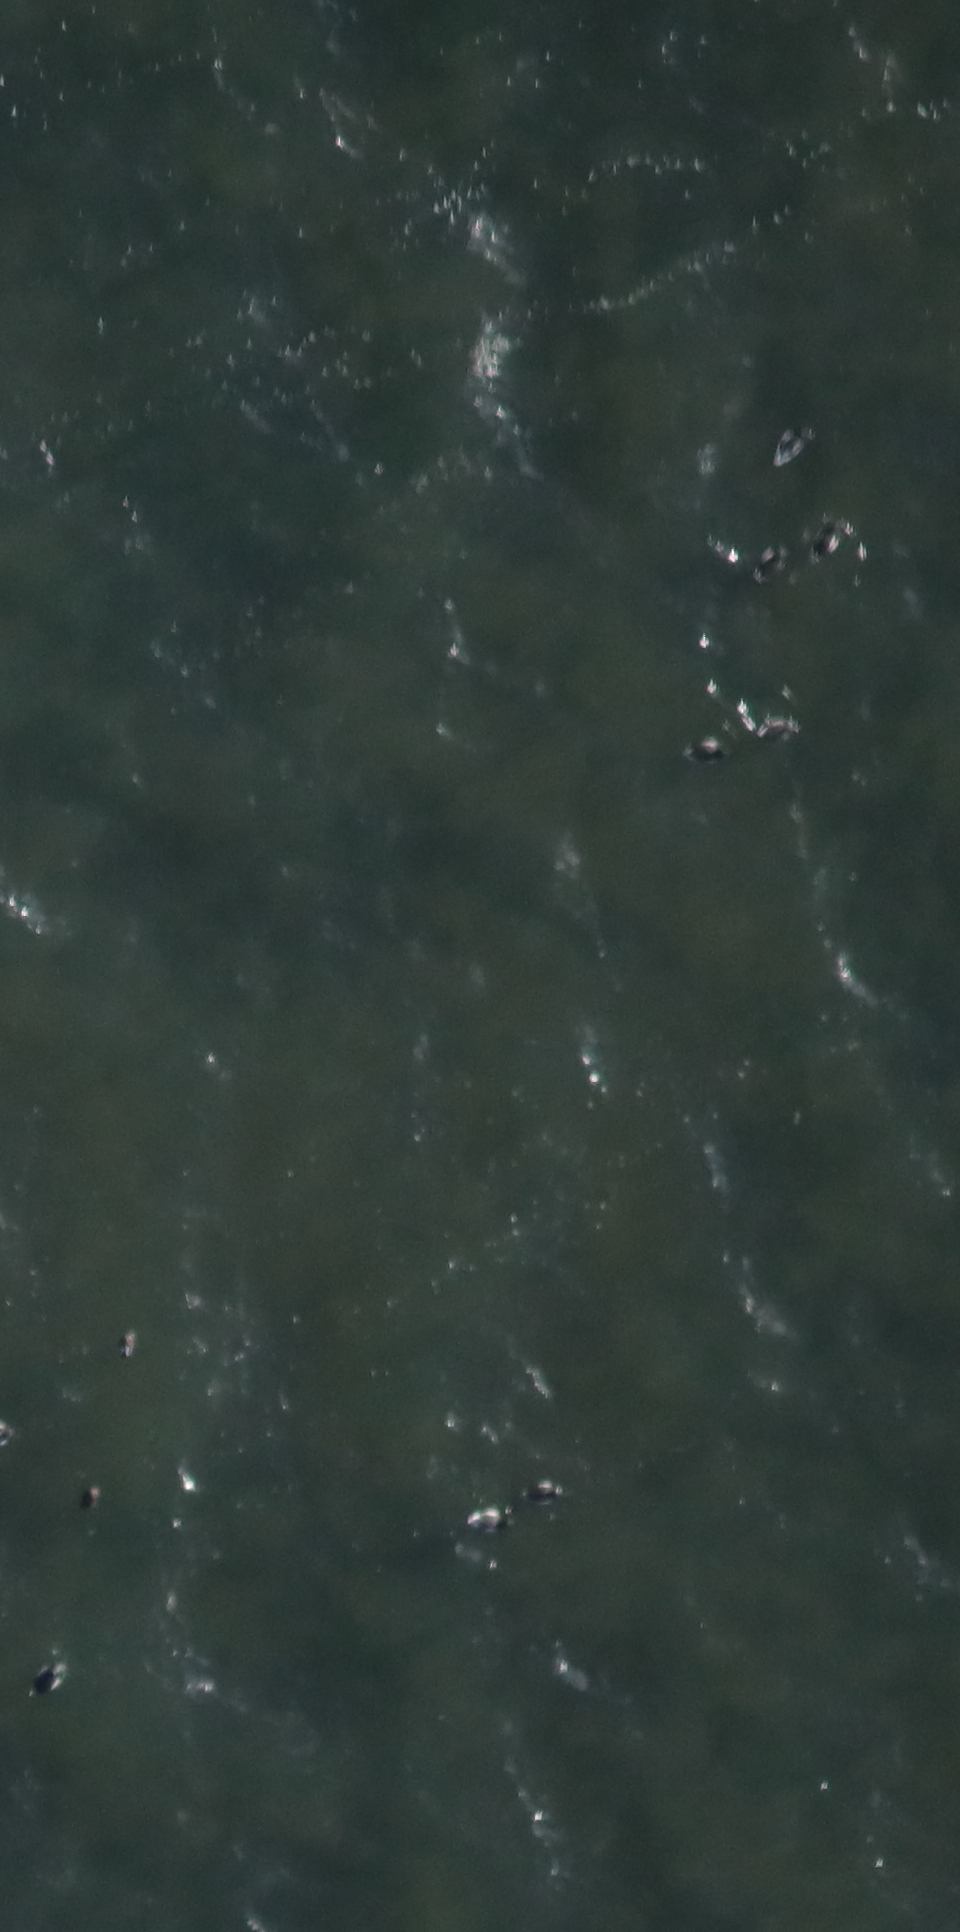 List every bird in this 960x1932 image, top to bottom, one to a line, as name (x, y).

brant (790, 443)
brant (826, 539)
brant (767, 566)
brant (778, 730)
brant (705, 745)
other bird (127, 1345)
brant (545, 1493)
other bird (91, 1499)
brant (487, 1520)
brant (45, 1678)